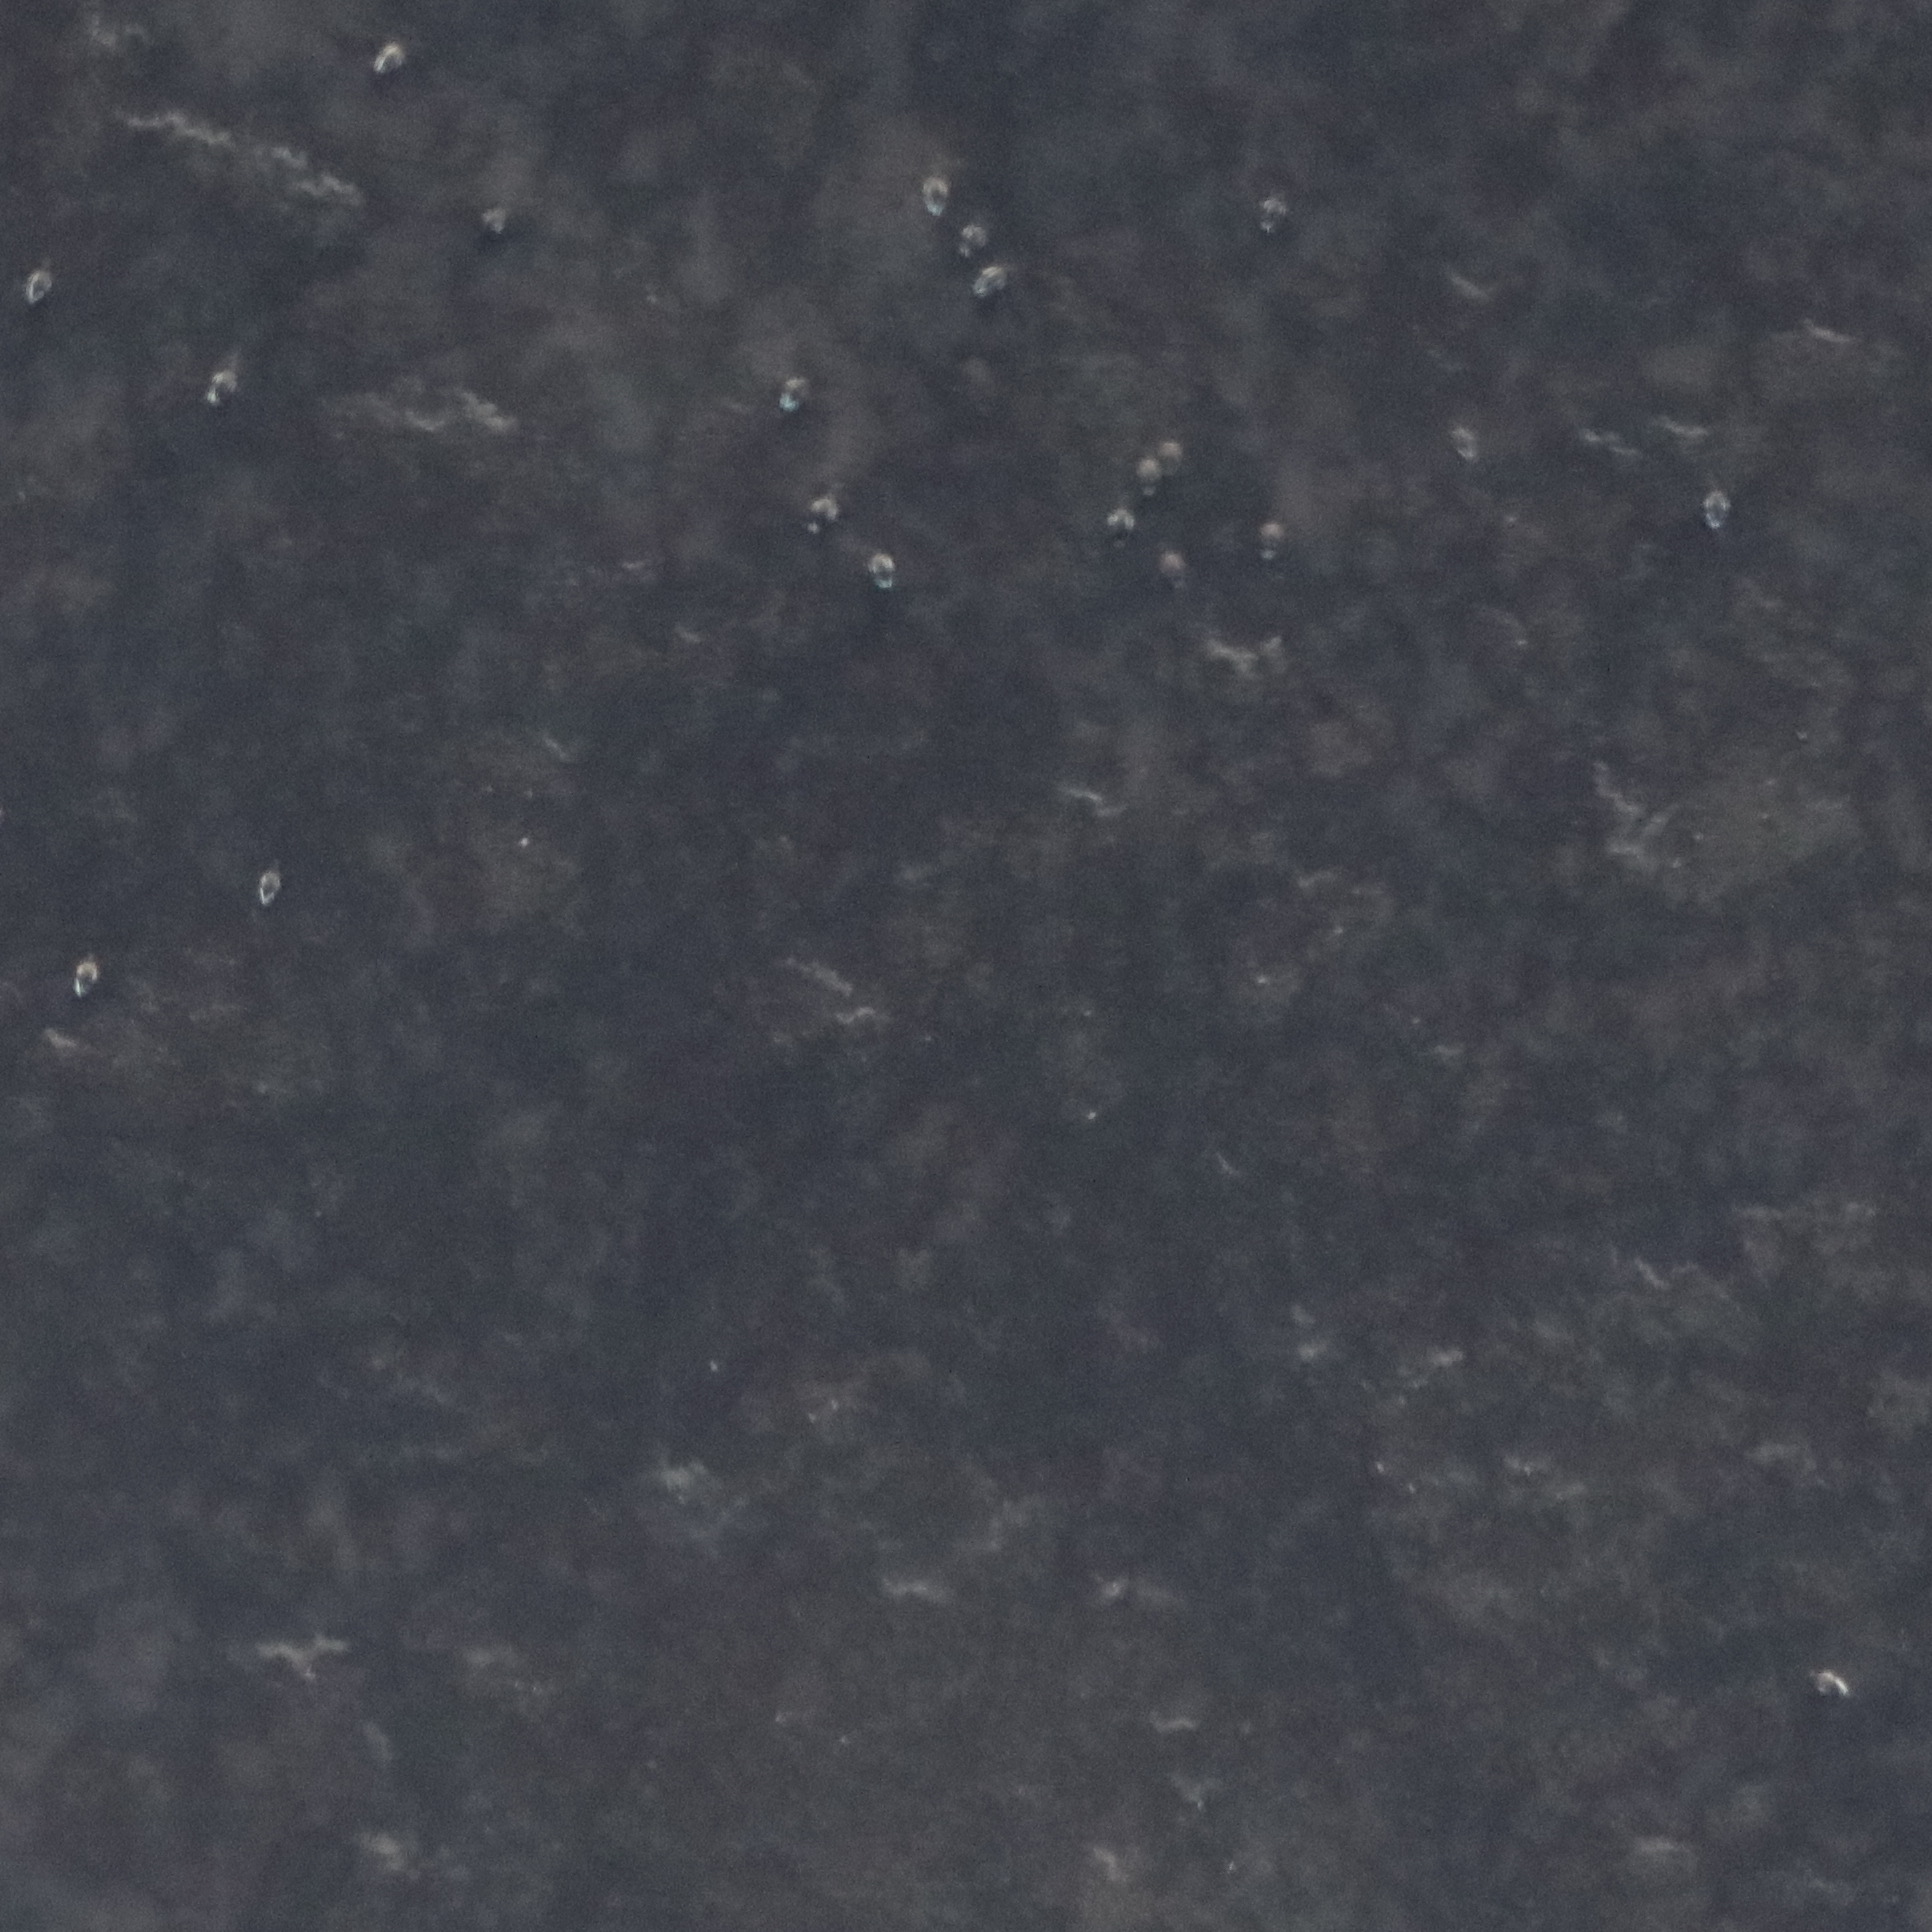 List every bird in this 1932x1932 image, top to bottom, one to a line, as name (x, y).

brant (401, 56)
brant (928, 187)
brant (1270, 217)
brant (969, 236)
brant (40, 278)
brant (986, 280)
brant (224, 377)
brant (795, 389)
brant (1462, 442)
brant (1175, 452)
brant (1147, 469)
brant (1719, 505)
brant (829, 512)
brant (1111, 516)
brant (1276, 536)
brant (1173, 572)
brant (885, 582)
brant (271, 886)
brant (88, 974)
brant (1828, 1683)